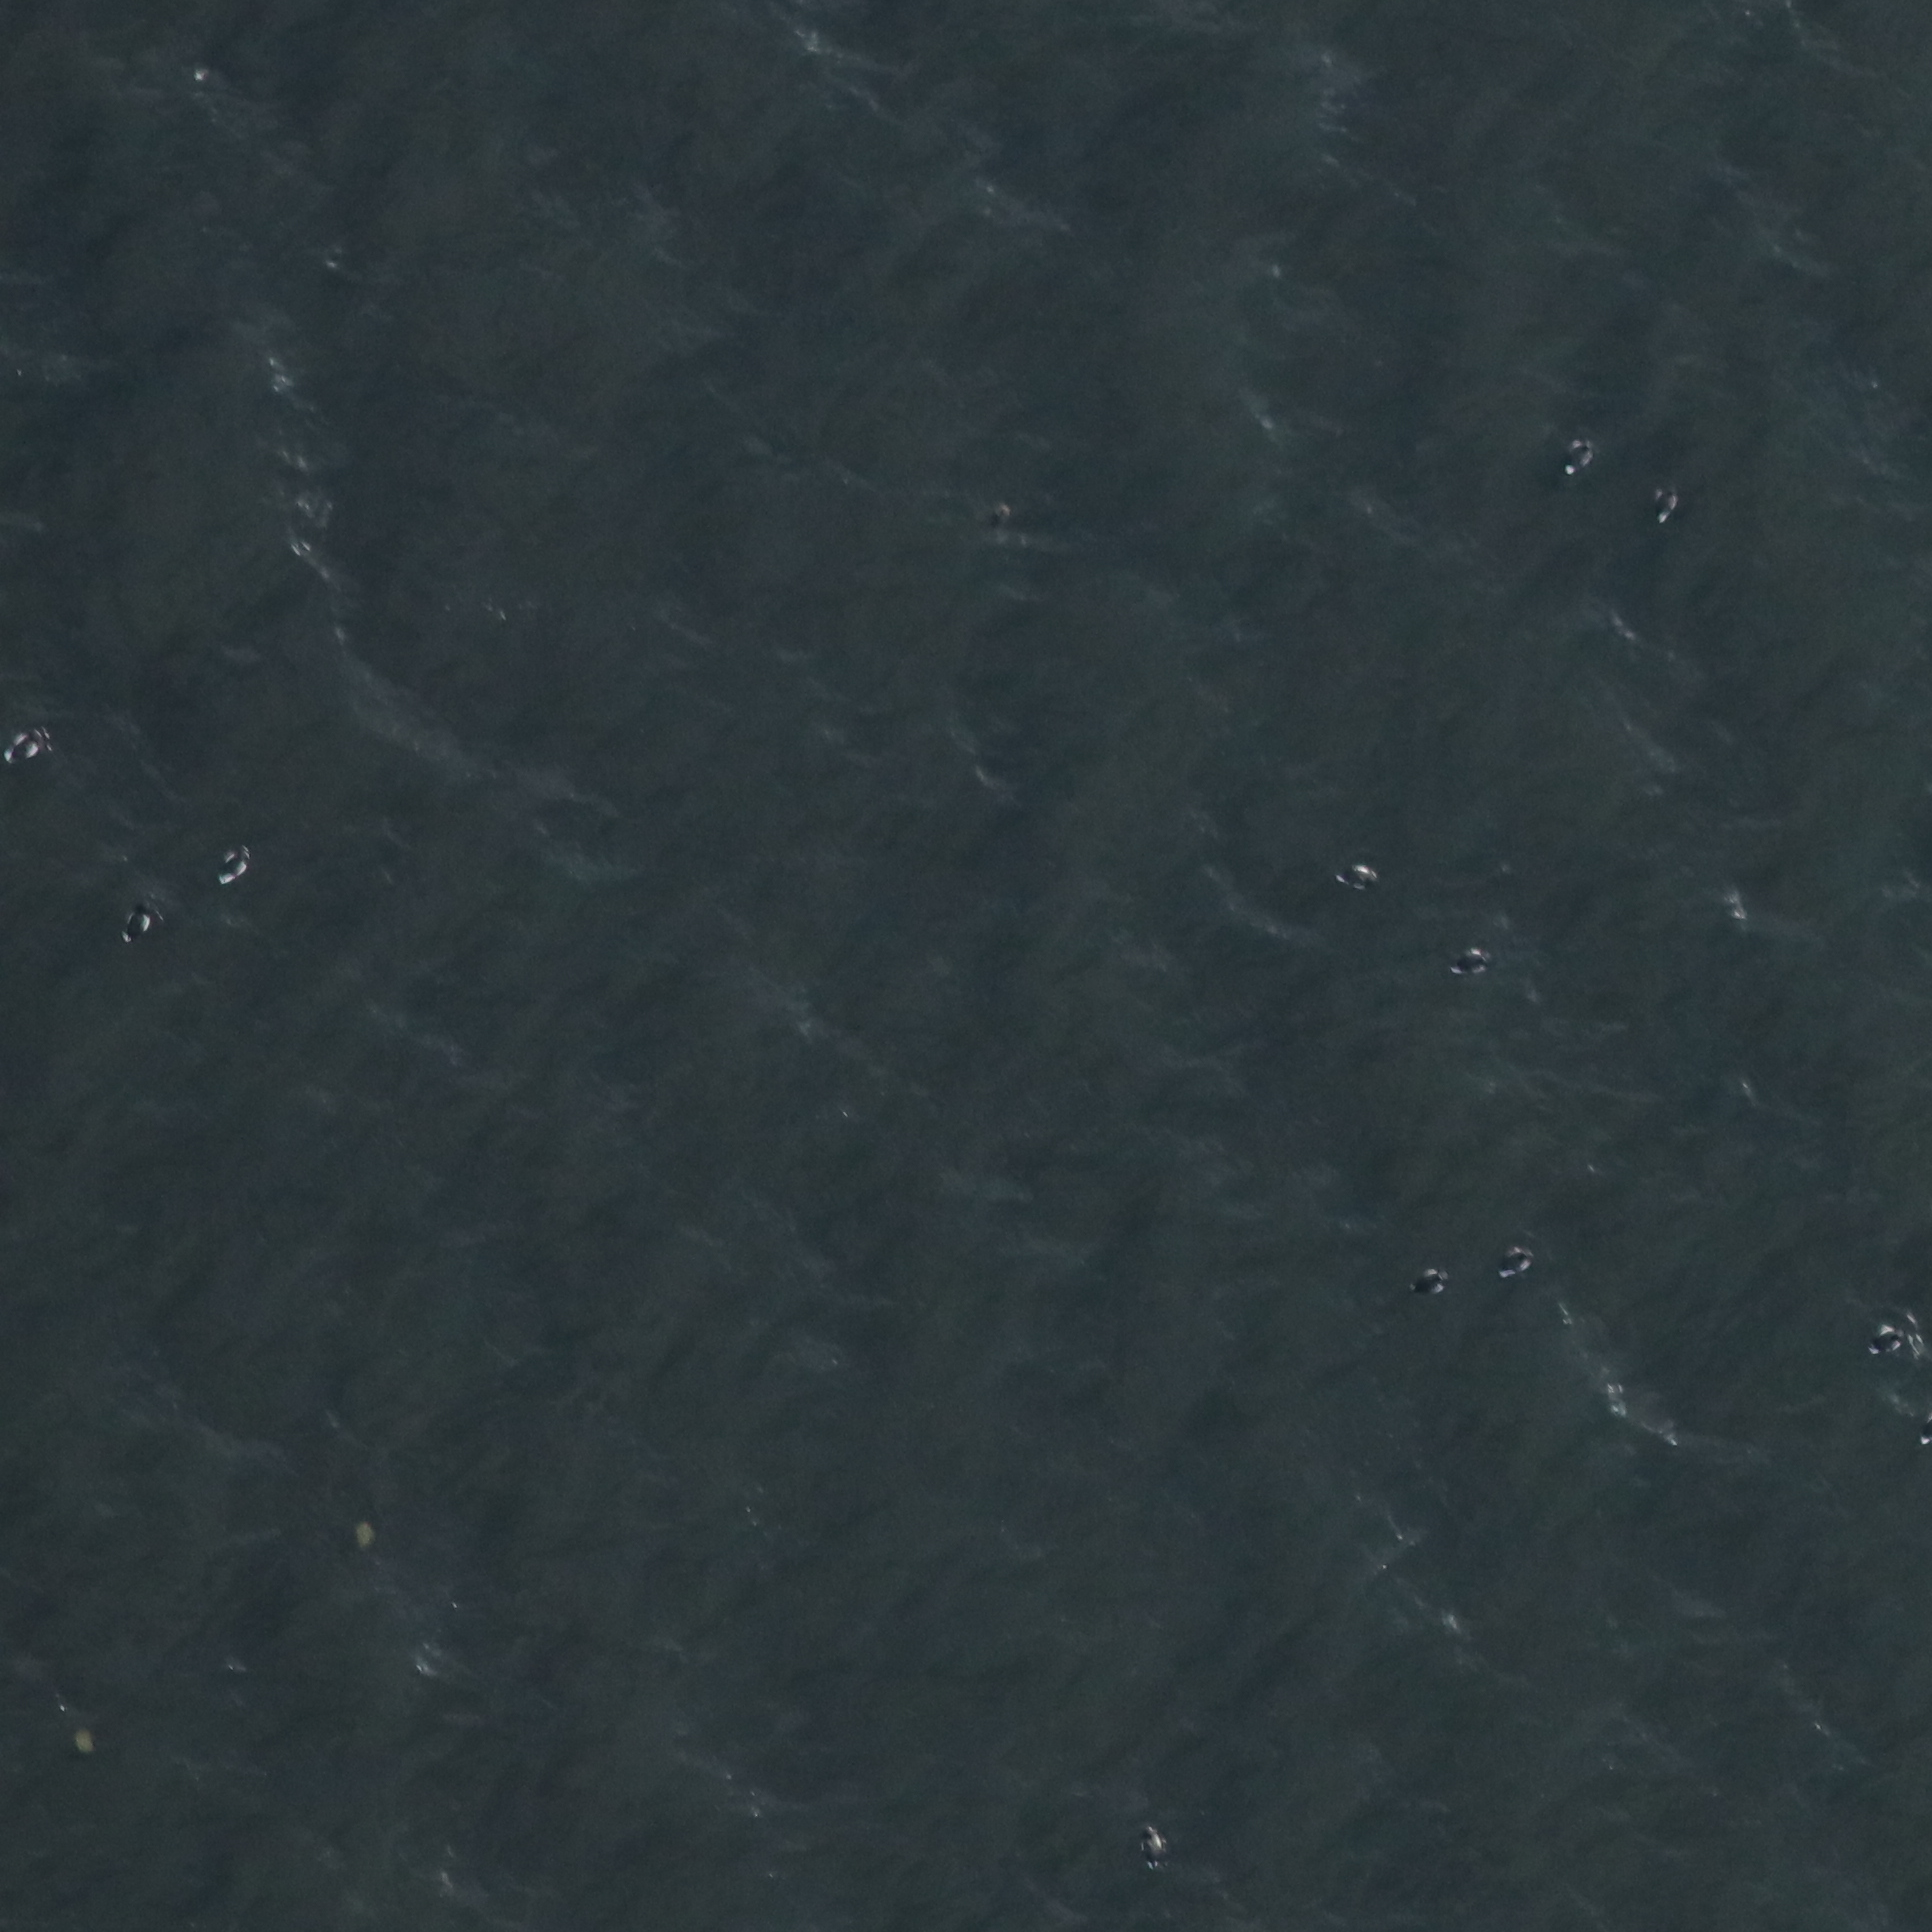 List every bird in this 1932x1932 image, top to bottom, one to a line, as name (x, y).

brant (1578, 455)
brant (1666, 503)
brant (23, 750)
brant (235, 862)
brant (1357, 878)
brant (139, 920)
brant (1469, 962)
brant (1513, 1264)
brant (1430, 1281)
brant (1885, 1340)
brant (1151, 1846)